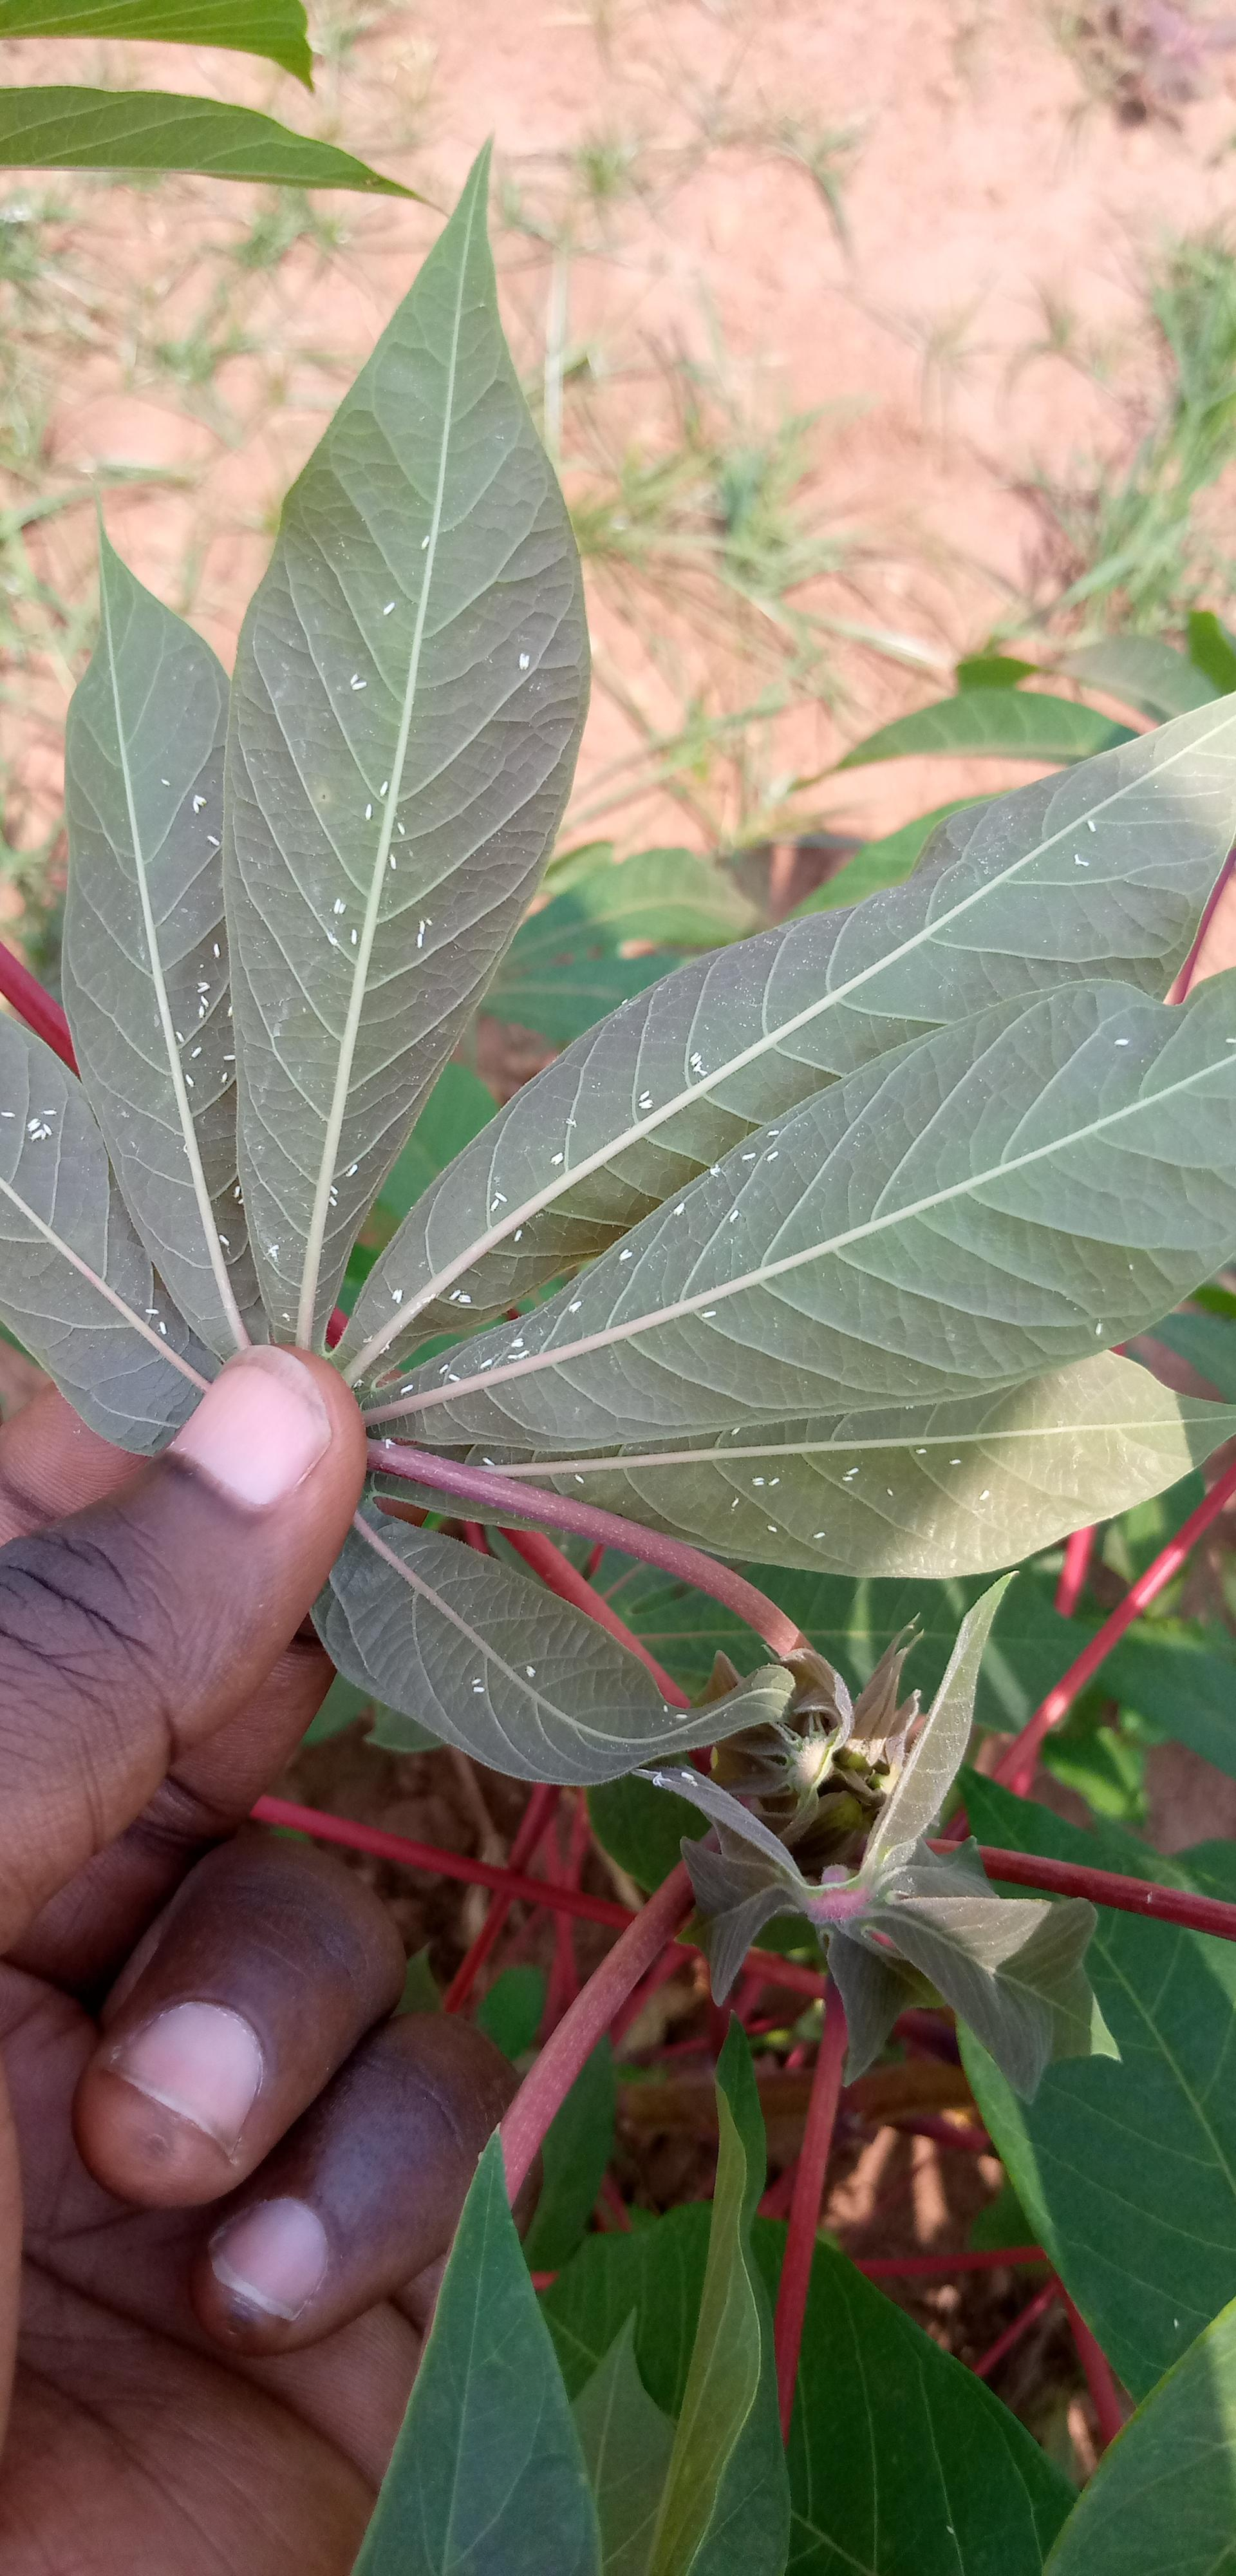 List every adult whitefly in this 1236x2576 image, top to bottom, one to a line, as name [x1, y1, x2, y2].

whitefly [419, 531, 431, 552]
whitefly [380, 600, 396, 618]
whitefly [519, 650, 524, 673]
whitefly [524, 653, 530, 671]
whitefly [350, 672, 359, 685]
whitefly [351, 680, 368, 692]
whitefly [160, 777, 170, 789]
whitefly [378, 778, 392, 798]
whitefly [192, 794, 207, 807]
whitefly [192, 799, 200, 815]
whitefly [362, 800, 375, 822]
whitefly [1085, 819, 1100, 834]
whitefly [395, 819, 407, 837]
whitefly [206, 833, 221, 848]
whitefly [387, 850, 399, 871]
whitefly [1071, 851, 1091, 869]
whitefly [333, 897, 341, 914]
whitefly [339, 902, 346, 914]
whitefly [426, 916, 435, 927]
whitefly [418, 919, 426, 933]
whitefly [348, 927, 359, 946]
whitefly [324, 929, 340, 947]
whitefly [416, 933, 424, 950]
whitefly [212, 942, 221, 959]
whitefly [194, 980, 207, 987]
whitefly [196, 984, 211, 993]
whitefly [199, 994, 209, 1009]
whitefly [225, 1004, 234, 1021]
whitefly [196, 1005, 206, 1020]
whitefly [173, 1029, 185, 1043]
whitefly [1224, 1036, 1236, 1045]
whitefly [1112, 1036, 1130, 1048]
whitefly [189, 1045, 203, 1059]
whitefly [689, 1052, 698, 1063]
whitefly [221, 1054, 236, 1062]
whitefly [691, 1055, 703, 1068]
whitefly [693, 1061, 709, 1077]
whitefly [220, 1070, 230, 1085]
whitefly [183, 1072, 195, 1089]
whitefly [639, 1088, 651, 1101]
whitefly [637, 1100, 655, 1110]
whitefly [42, 1108, 58, 1116]
whitefly [1, 1110, 15, 1119]
whitefly [563, 1116, 579, 1130]
whitefly [28, 1117, 39, 1128]
whitefly [30, 1121, 41, 1132]
whitefly [42, 1122, 52, 1136]
whitefly [32, 1128, 44, 1141]
whitefly [763, 1128, 780, 1138]
whitefly [764, 1147, 783, 1168]
whitefly [740, 1150, 756, 1163]
whitefly [550, 1152, 562, 1163]
whitefly [554, 1155, 565, 1166]
whitefly [343, 1162, 359, 1179]
whitefly [707, 1163, 724, 1180]
whitefly [328, 1184, 339, 1195]
whitefly [233, 1184, 241, 1200]
whitefly [493, 1190, 509, 1204]
whitefly [327, 1195, 340, 1210]
whitefly [237, 1197, 245, 1206]
whitefly [488, 1198, 501, 1214]
whitefly [669, 1200, 688, 1218]
whitefly [726, 1207, 744, 1224]
whitefly [512, 1227, 524, 1245]
whitefly [217, 1233, 232, 1248]
whitefly [619, 1248, 629, 1260]
whitefly [619, 1251, 633, 1262]
whitefly [390, 1288, 397, 1303]
whitefly [449, 1288, 462, 1302]
whitefly [396, 1290, 404, 1305]
whitefly [458, 1294, 471, 1305]
whitefly [566, 1300, 586, 1316]
whitefly [143, 1305, 161, 1316]
whitefly [698, 1308, 720, 1320]
whitefly [157, 1318, 168, 1337]
whitefly [1092, 1320, 1107, 1338]
whitefly [361, 1334, 373, 1344]
whitefly [507, 1336, 527, 1349]
whitefly [517, 1349, 530, 1362]
whitefly [505, 1352, 517, 1363]
whitefly [477, 1358, 493, 1370]
whitefly [436, 1363, 451, 1376]
whitefly [447, 1371, 464, 1385]
whitefly [351, 1379, 366, 1390]
whitefly [398, 1383, 414, 1396]
whitefly [729, 1425, 742, 1437]
whitefly [384, 1436, 397, 1451]
whitefly [912, 1446, 929, 1455]
whitefly [479, 1455, 496, 1466]
whitefly [945, 1455, 962, 1468]
whitefly [843, 1466, 861, 1477]
whitefly [570, 1470, 588, 1485]
whitefly [840, 1475, 856, 1482]
whitefly [750, 1476, 765, 1482]
whitefly [766, 1476, 781, 1487]
whitefly [750, 1481, 765, 1486]
whitefly [885, 1484, 894, 1499]
whitefly [977, 1488, 991, 1503]
whitefly [727, 1493, 741, 1510]
whitefly [765, 1522, 778, 1537]
whitefly [810, 1530, 827, 1541]
whitefly [523, 1663, 537, 1680]
whitefly [469, 1676, 483, 1685]
whitefly [471, 1685, 485, 1694]
whitefly [661, 1703, 668, 1714]
whitefly [674, 1712, 688, 1722]
whitefly [679, 1769, 695, 1782]